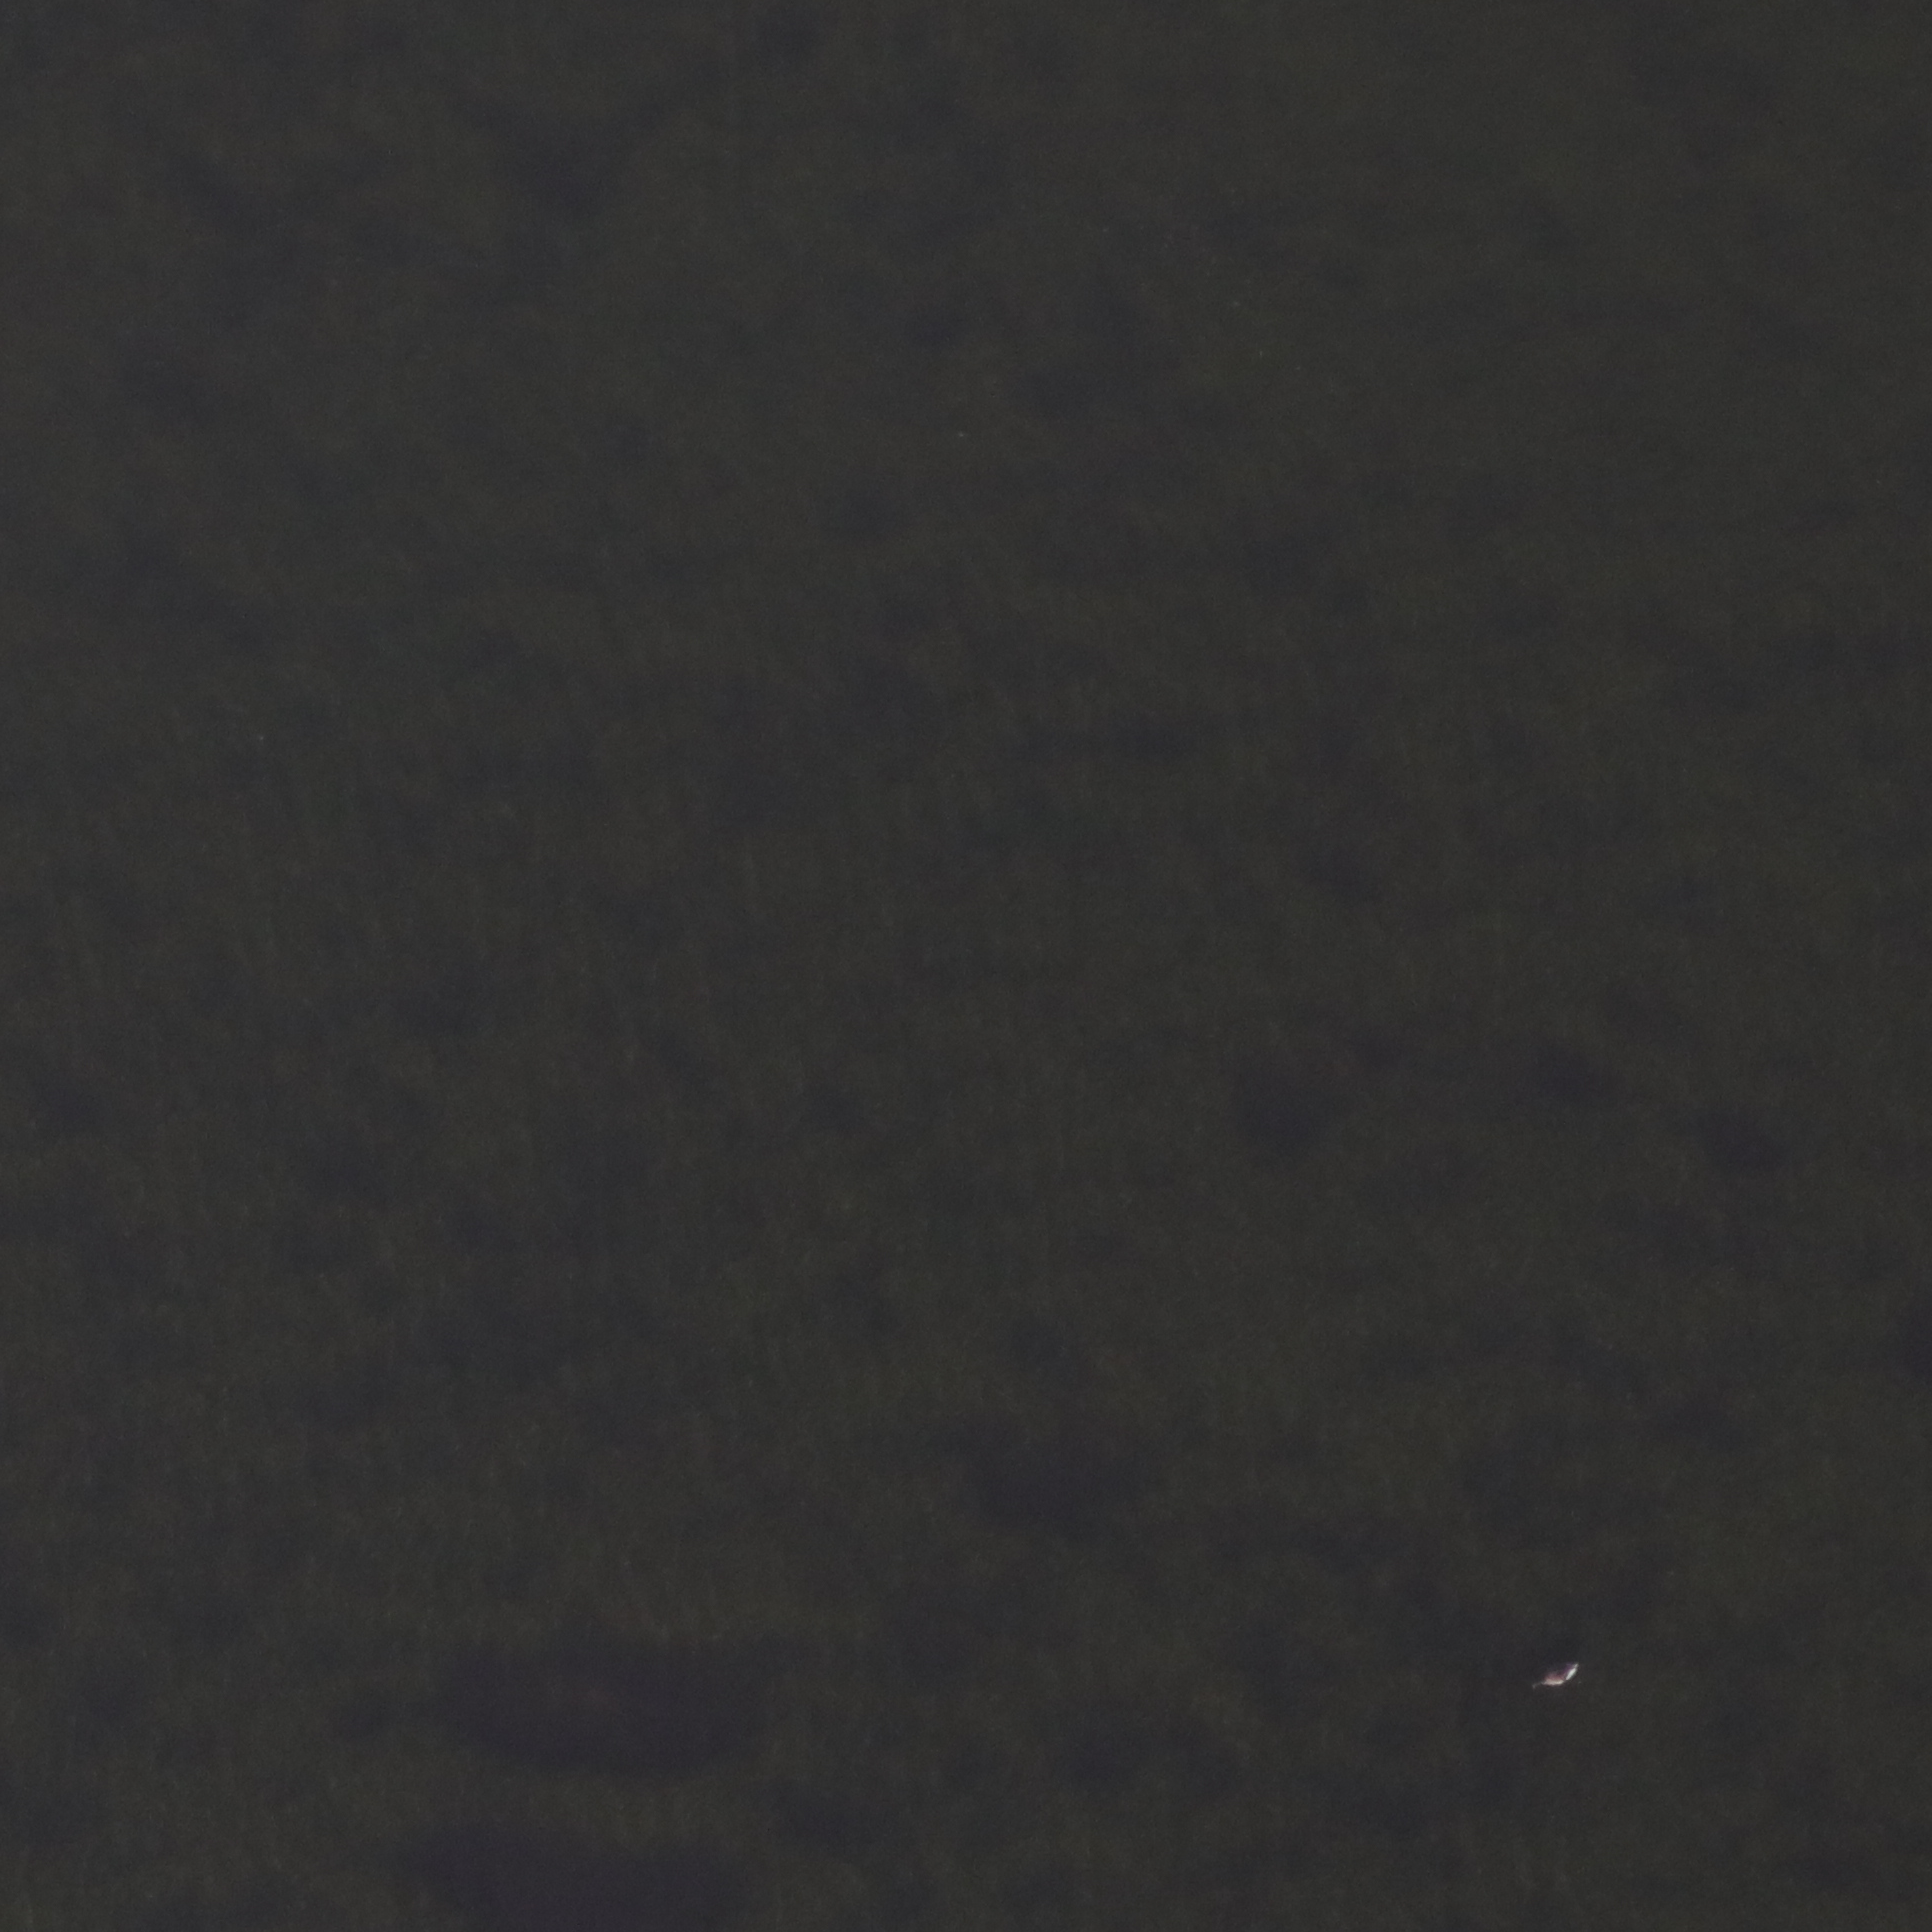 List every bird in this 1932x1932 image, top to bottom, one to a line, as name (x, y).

brant (1555, 1675)